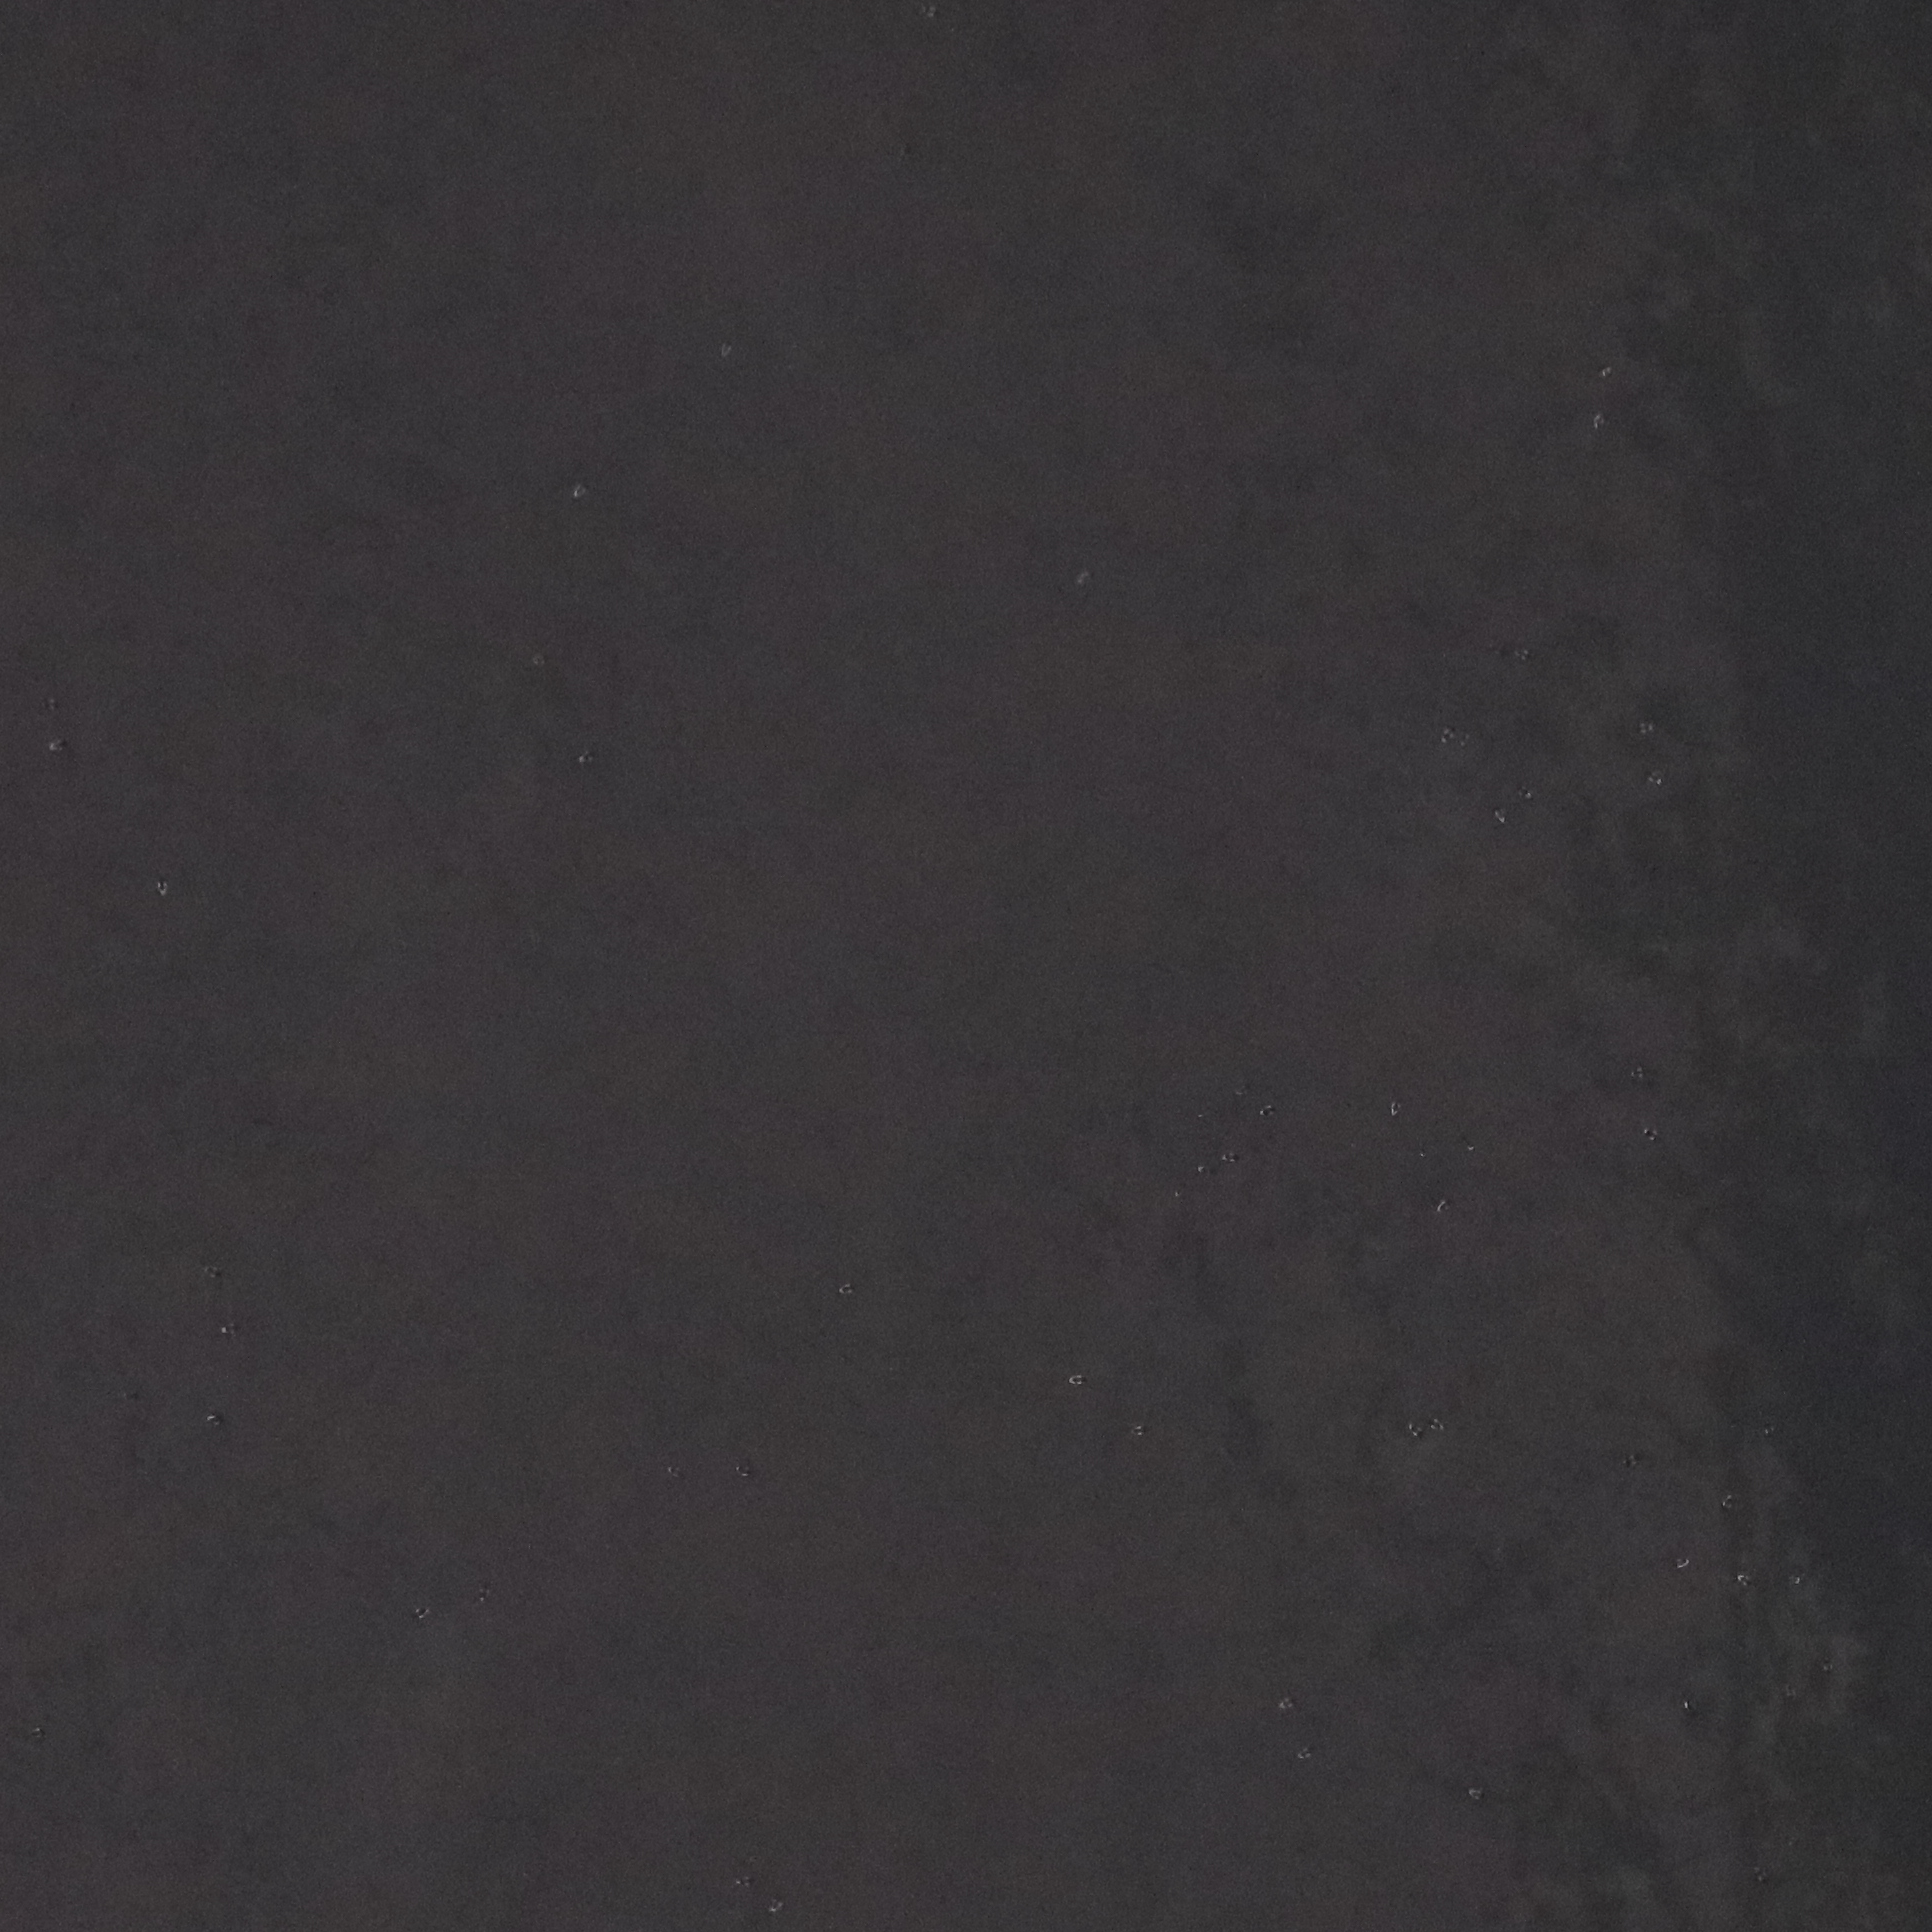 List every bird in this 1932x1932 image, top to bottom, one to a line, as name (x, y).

brant (926, 7)
brant (907, 154)
brant (727, 348)
brant (734, 350)
brant (1608, 370)
brant (1596, 423)
brant (580, 495)
brant (1086, 577)
brant (1523, 653)
brant (538, 664)
brant (57, 704)
brant (1647, 723)
brant (1450, 732)
brant (1466, 740)
brant (60, 750)
brant (589, 755)
brant (1656, 779)
brant (1525, 793)
brant (1499, 814)
brant (168, 890)
brant (1634, 1073)
brant (1248, 1095)
brant (1397, 1105)
brant (1210, 1109)
brant (1272, 1112)
brant (1652, 1138)
brant (1478, 1141)
brant (1425, 1154)
brant (1229, 1157)
brant (1204, 1167)
brant (1185, 1191)
brant (1446, 1213)
brant (212, 1273)
brant (846, 1284)
brant (233, 1330)
brant (1078, 1379)
brant (134, 1396)
brant (212, 1422)
brant (1443, 1427)
brant (1140, 1429)
brant (1772, 1429)
brant (1418, 1431)
brant (1627, 1456)
brant (750, 1469)
brant (670, 1475)
brant (1728, 1503)
brant (1681, 1563)
brant (1741, 1581)
brant (1793, 1581)
brant (483, 1595)
brant (420, 1613)
brant (1828, 1667)
brant (1788, 1690)
brant (1687, 1703)
brant (1285, 1704)
brant (43, 1735)
brant (1306, 1753)
brant (1474, 1792)
brant (1762, 1873)
brant (745, 1880)
brant (778, 1907)